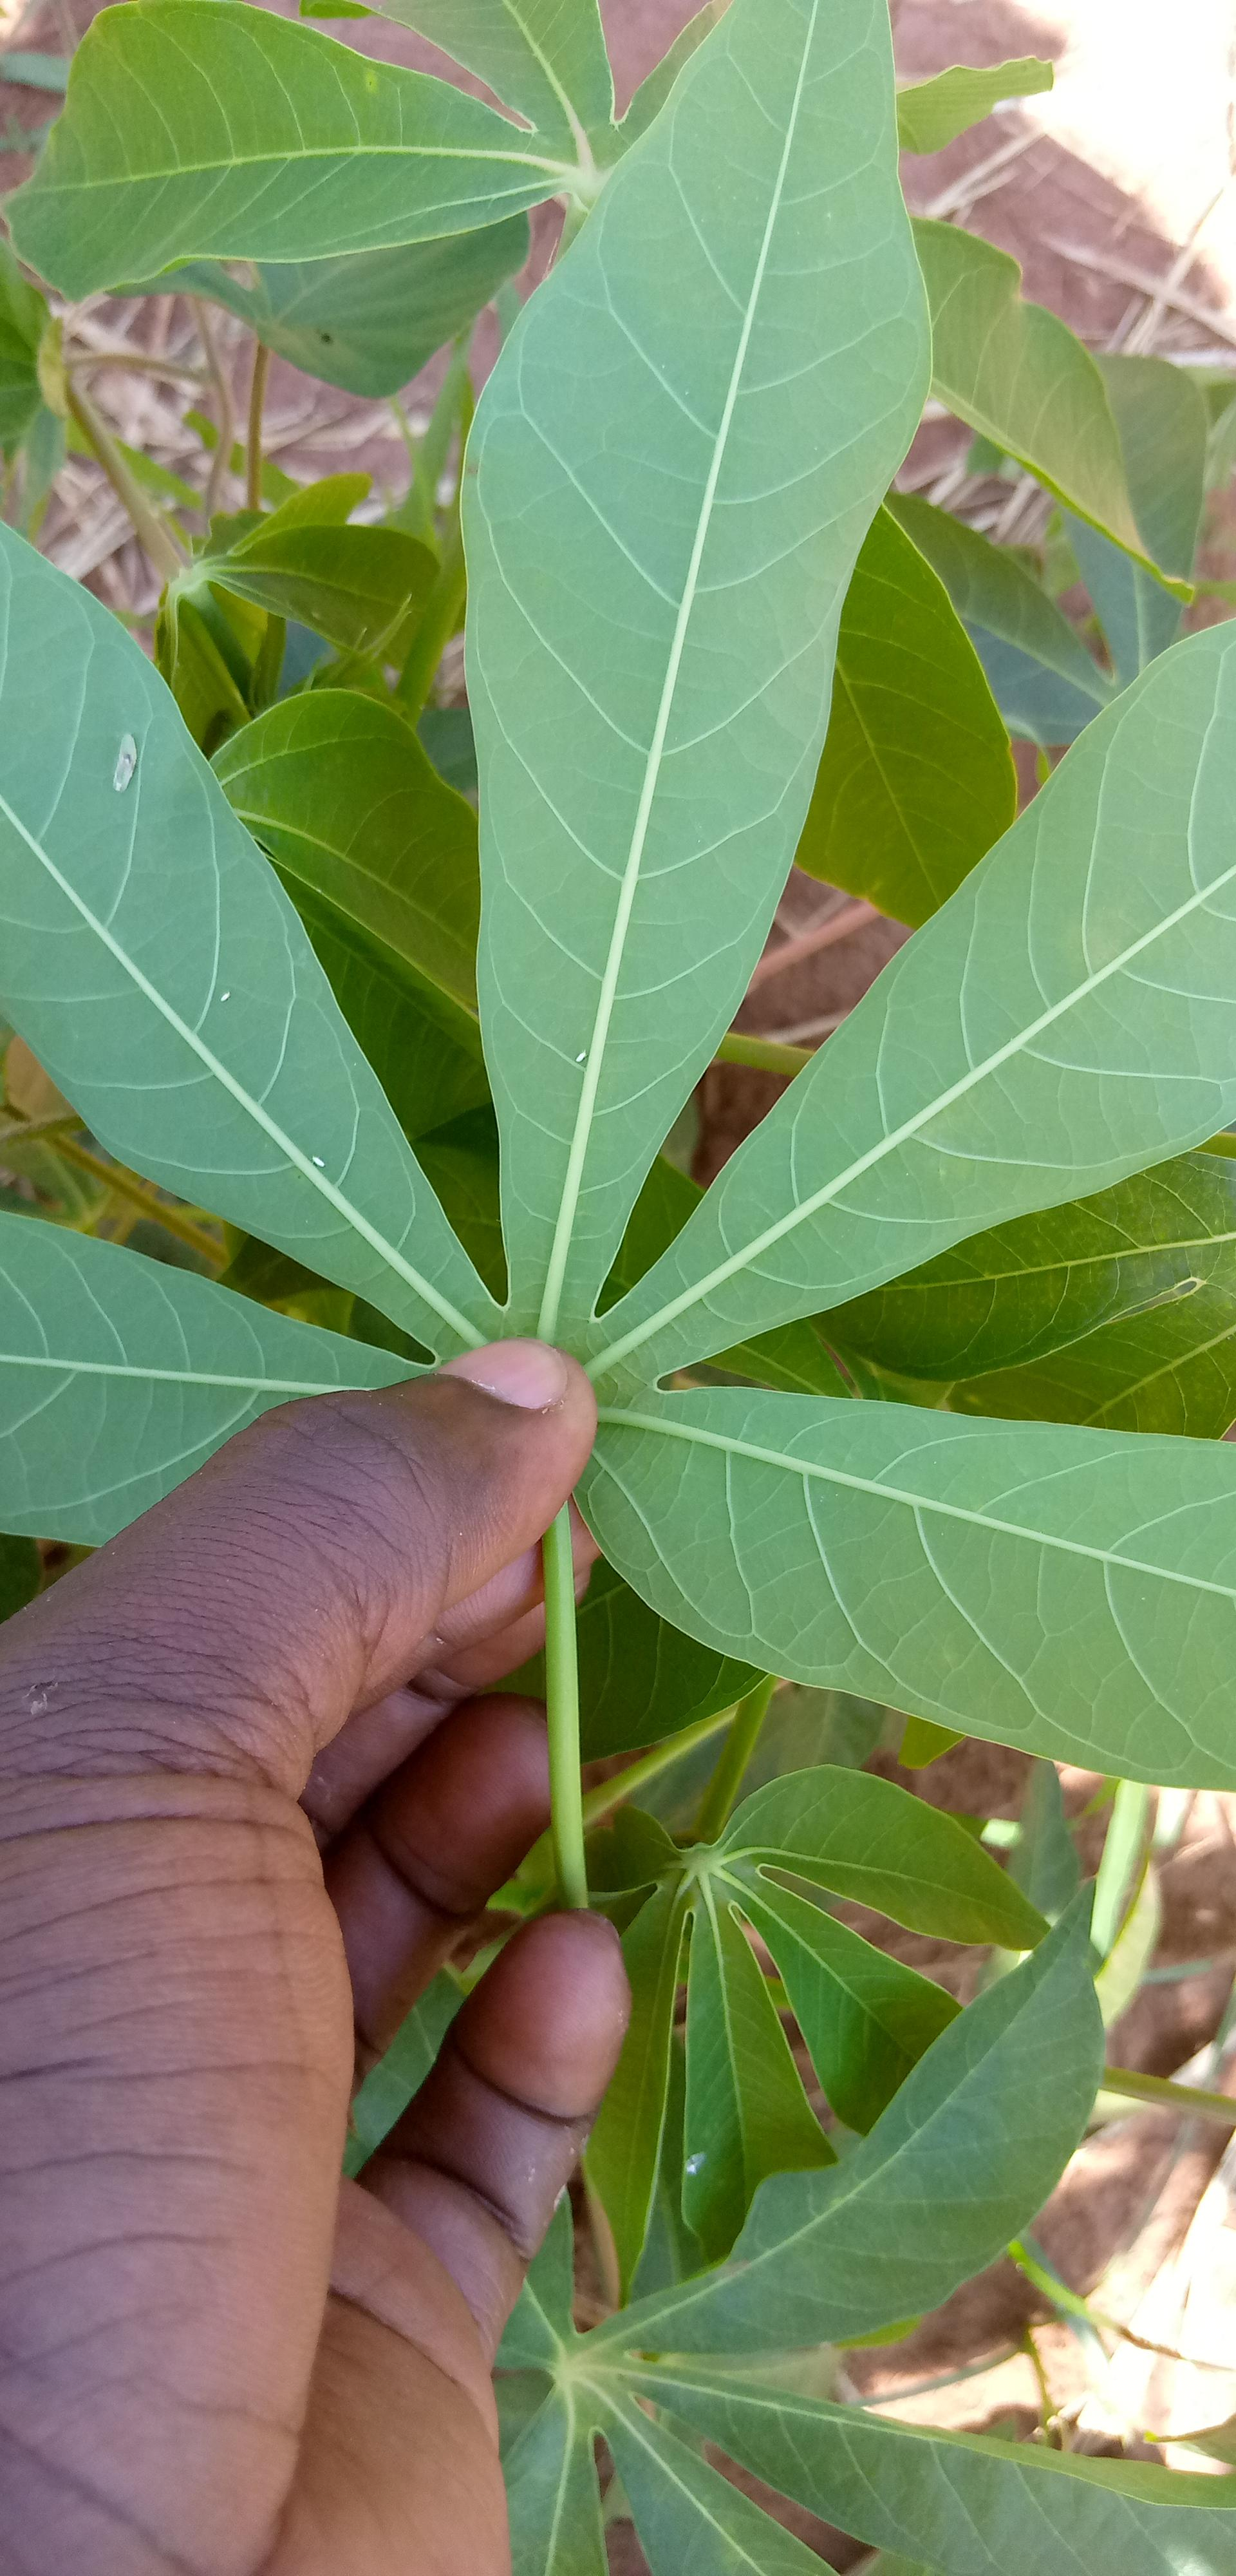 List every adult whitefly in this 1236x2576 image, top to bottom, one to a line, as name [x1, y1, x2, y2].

whitefly [219, 989, 234, 1005]
whitefly [572, 1046, 589, 1065]
whitefly [310, 1154, 326, 1170]